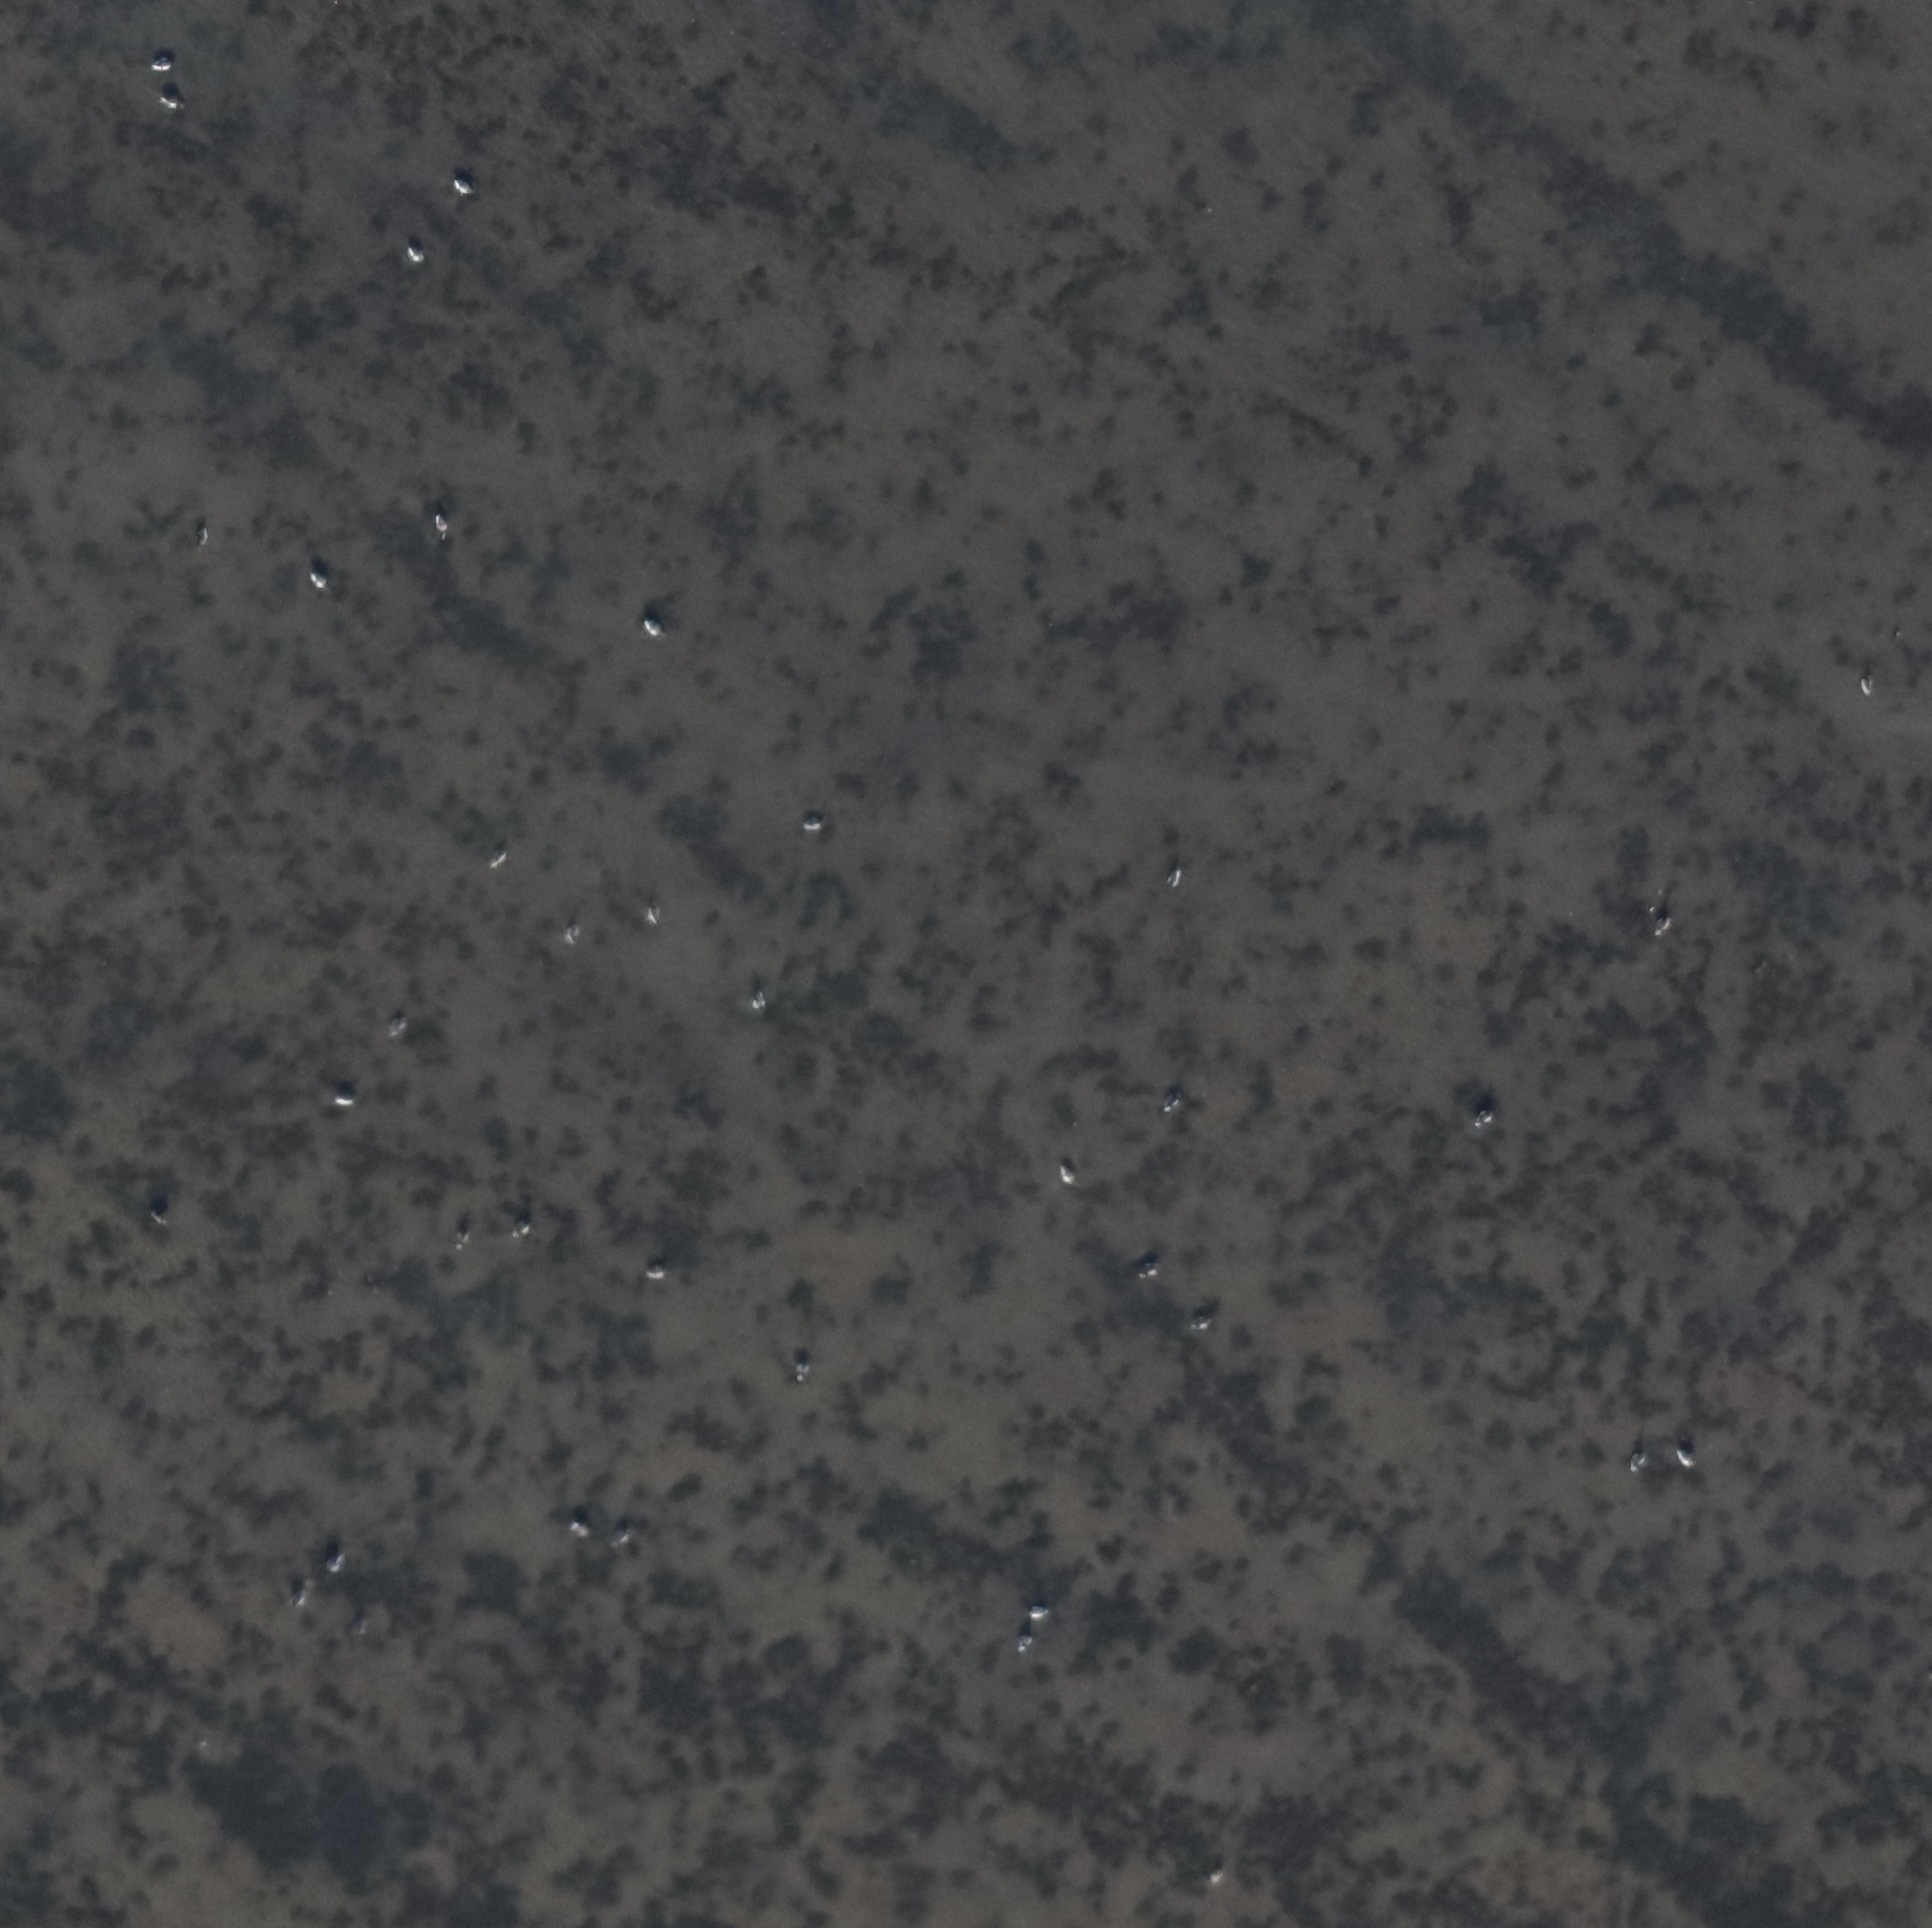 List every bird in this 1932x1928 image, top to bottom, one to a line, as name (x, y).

brant (163, 64)
brant (170, 102)
brant (463, 186)
brant (417, 255)
brant (443, 525)
brant (203, 536)
brant (321, 581)
brant (652, 626)
brant (1866, 684)
brant (814, 823)
brant (495, 857)
brant (1172, 881)
brant (653, 910)
brant (1663, 924)
brant (574, 936)
brant (761, 1000)
brant (399, 1026)
brant (344, 1101)
brant (1171, 1102)
brant (1485, 1116)
brant (1069, 1176)
brant (159, 1216)
brant (521, 1229)
brant (465, 1236)
brant (657, 1271)
brant (1150, 1271)
brant (1201, 1323)
brant (803, 1370)
brant (1687, 1458)
brant (1639, 1460)
brant (583, 1531)
brant (621, 1538)
brant (334, 1565)
brant (300, 1597)
brant (1038, 1613)
brant (361, 1628)
brant (1026, 1641)
brant (1217, 1875)